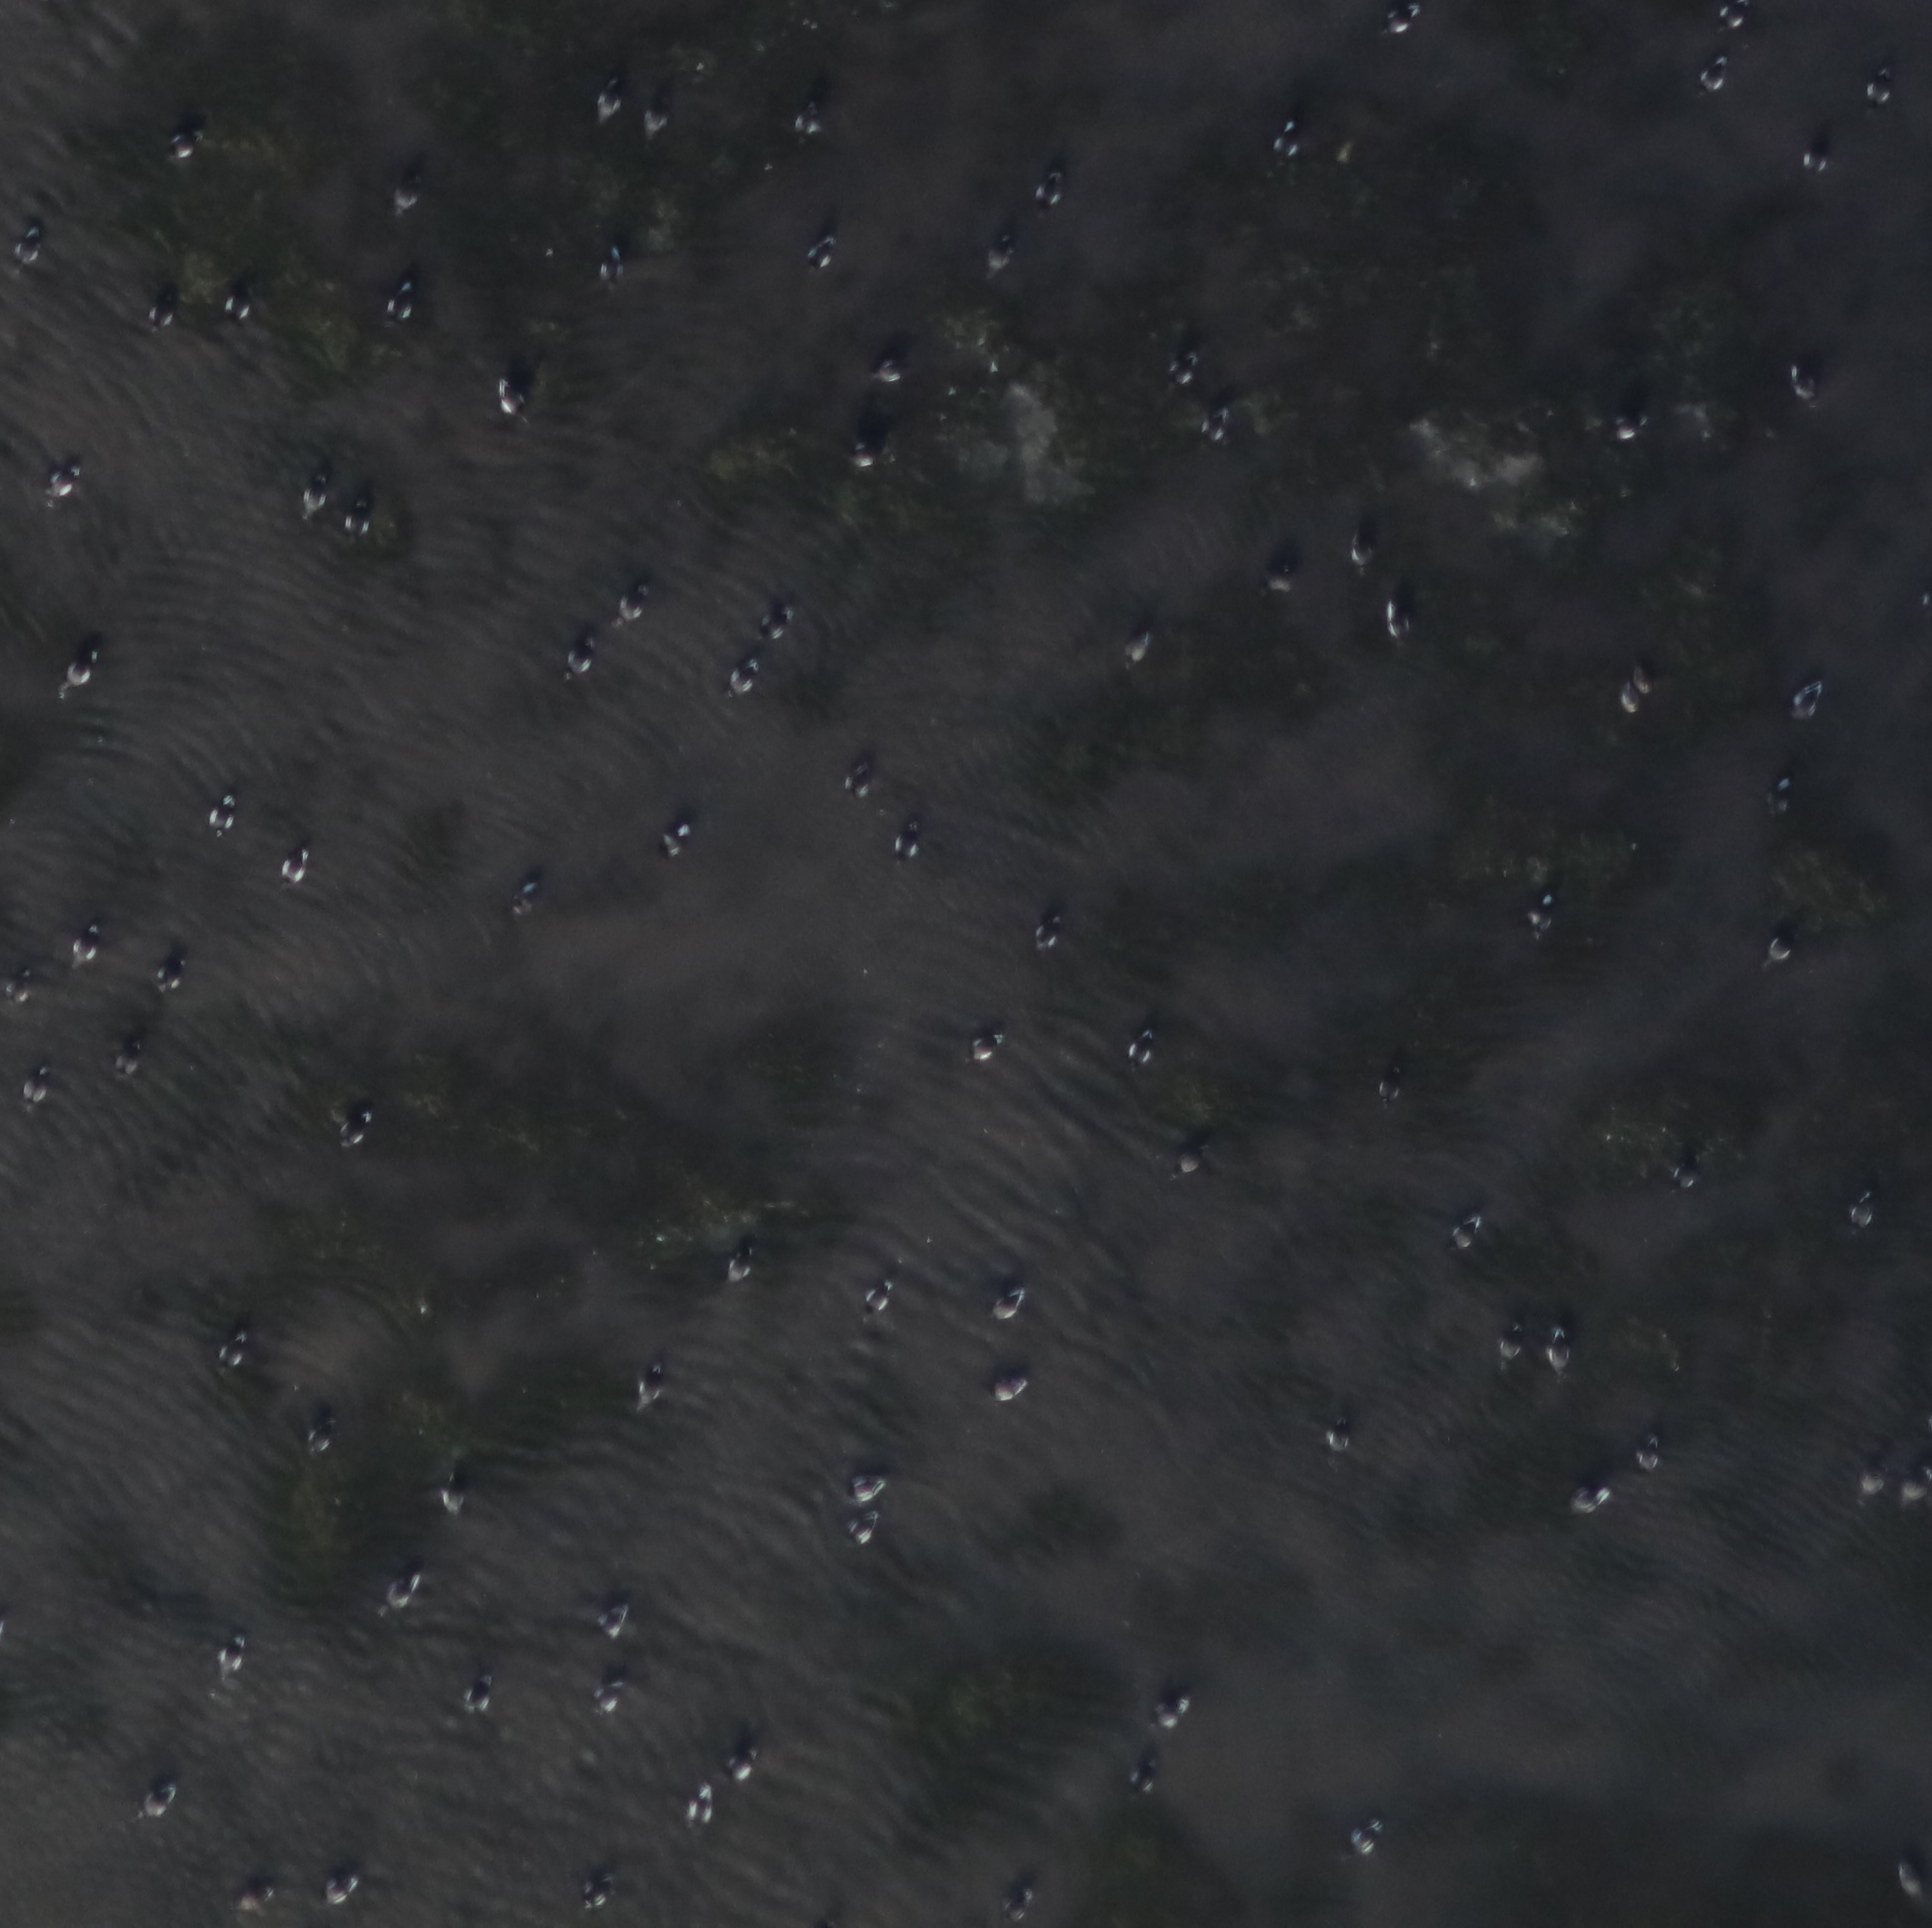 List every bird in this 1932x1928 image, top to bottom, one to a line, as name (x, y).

brant (1731, 15)
brant (1400, 19)
brant (1711, 78)
brant (1878, 89)
brant (612, 98)
brant (658, 114)
brant (811, 133)
brant (1289, 140)
brant (184, 145)
brant (1809, 160)
brant (1050, 191)
brant (395, 196)
brant (27, 248)
brant (999, 248)
brant (815, 257)
brant (620, 269)
brant (403, 303)
brant (239, 308)
brant (159, 313)
brant (890, 367)
brant (1181, 367)
brant (1808, 380)
brant (509, 396)
brant (1625, 425)
brant (1214, 427)
brant (865, 452)
brant (62, 481)
brant (313, 496)
brant (353, 527)
brant (1361, 550)
brant (1281, 580)
brant (637, 599)
brant (1929, 600)
brant (1394, 616)
brant (776, 620)
brant (1133, 649)
brant (578, 660)
other bird (1650, 669)
brant (79, 670)
brant (743, 676)
other bird (1627, 699)
brant (1807, 702)
brant (864, 776)
brant (1784, 798)
brant (224, 816)
brant (673, 843)
brant (909, 843)
brant (296, 868)
brant (518, 900)
brant (1544, 922)
brant (1050, 931)
brant (84, 947)
brant (1778, 947)
brant (168, 975)
brant (21, 988)
brant (983, 1047)
brant (1140, 1050)
brant (131, 1063)
brant (1393, 1087)
brant (34, 1089)
brant (352, 1125)
brant (1191, 1160)
brant (1686, 1181)
brant (1862, 1213)
brant (1463, 1234)
brant (740, 1266)
brant (879, 1301)
brant (1007, 1305)
brant (1519, 1347)
brant (230, 1351)
brant (1557, 1352)
brant (1006, 1386)
brant (649, 1389)
brant (314, 1425)
brant (1344, 1449)
brant (1647, 1454)
brant (870, 1477)
brant (1870, 1486)
brant (455, 1496)
brant (1586, 1501)
brant (1914, 1502)
brant (865, 1531)
brant (405, 1589)
brant (612, 1618)
brant (230, 1658)
brant (610, 1695)
brant (476, 1697)
brant (1167, 1713)
brant (742, 1763)
brant (1139, 1772)
brant (158, 1801)
brant (699, 1809)
brant (1365, 1830)
brant (1918, 1885)
brant (339, 1889)
brant (600, 1892)
brant (257, 1896)
brant (1016, 1903)